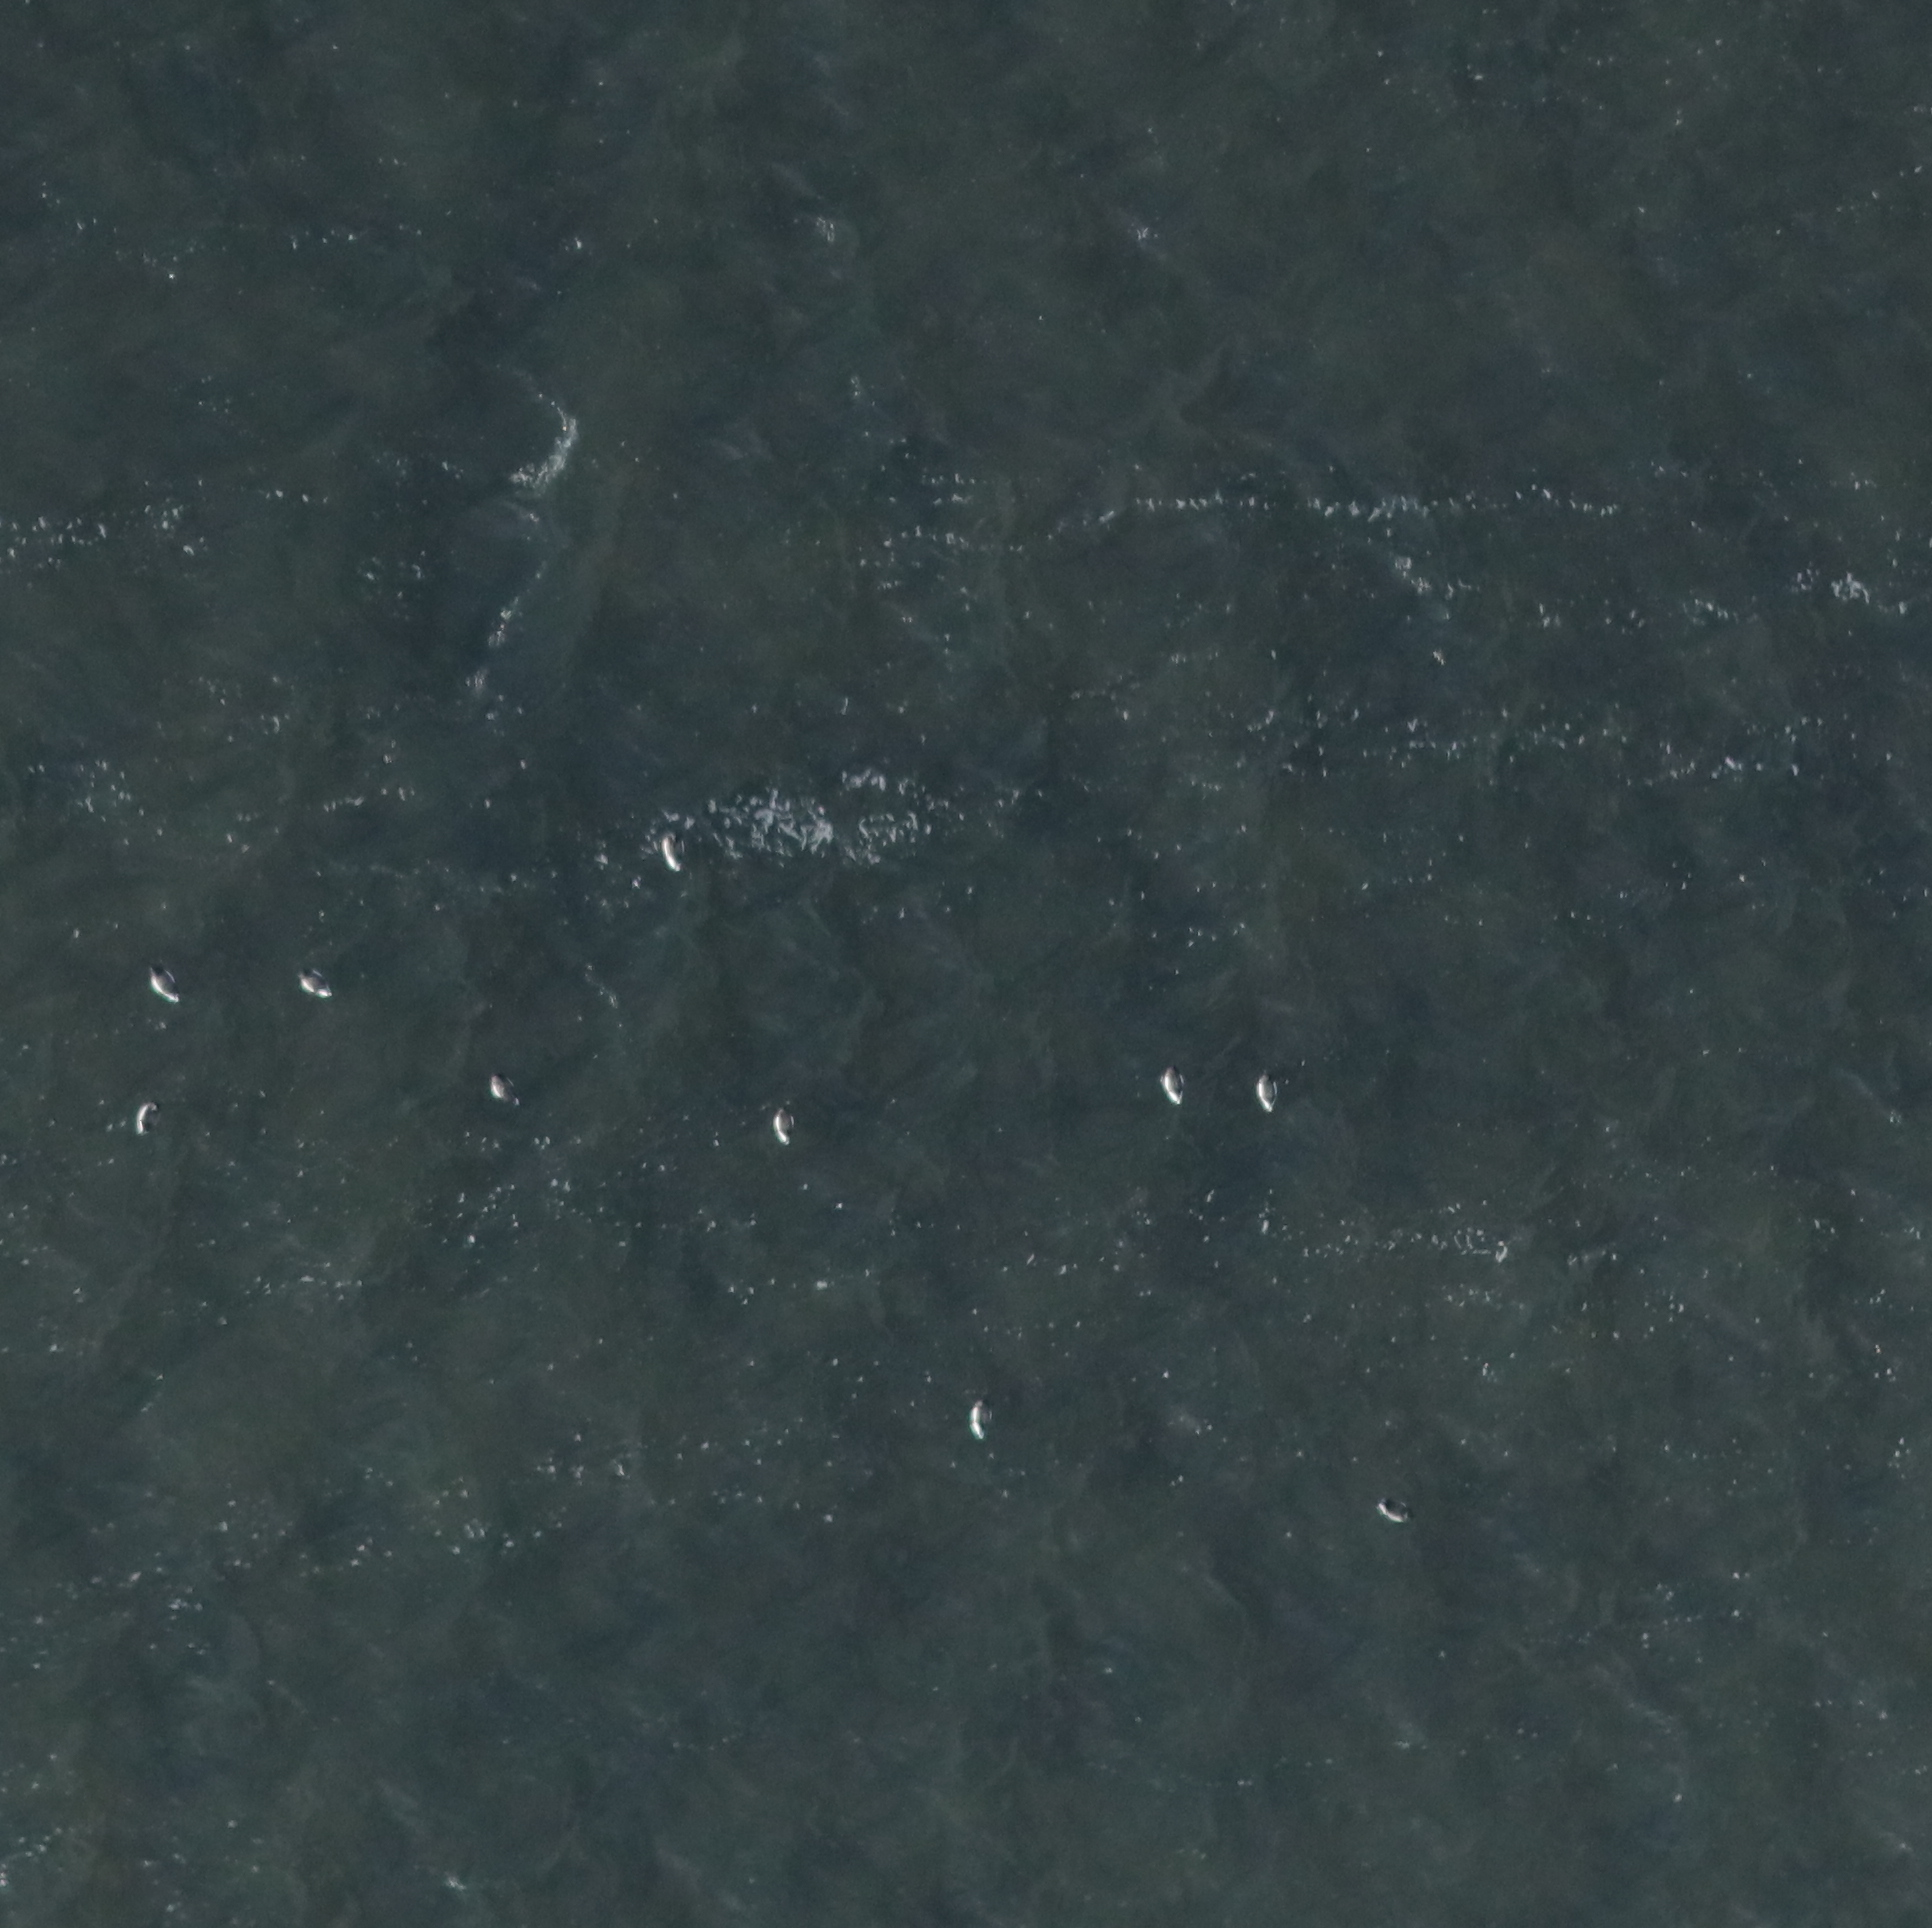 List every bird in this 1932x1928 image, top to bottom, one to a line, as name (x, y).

brant (677, 848)
brant (314, 981)
brant (165, 982)
brant (1174, 1081)
brant (502, 1087)
brant (1267, 1090)
brant (147, 1117)
brant (784, 1123)
brant (982, 1415)
brant (1395, 1510)